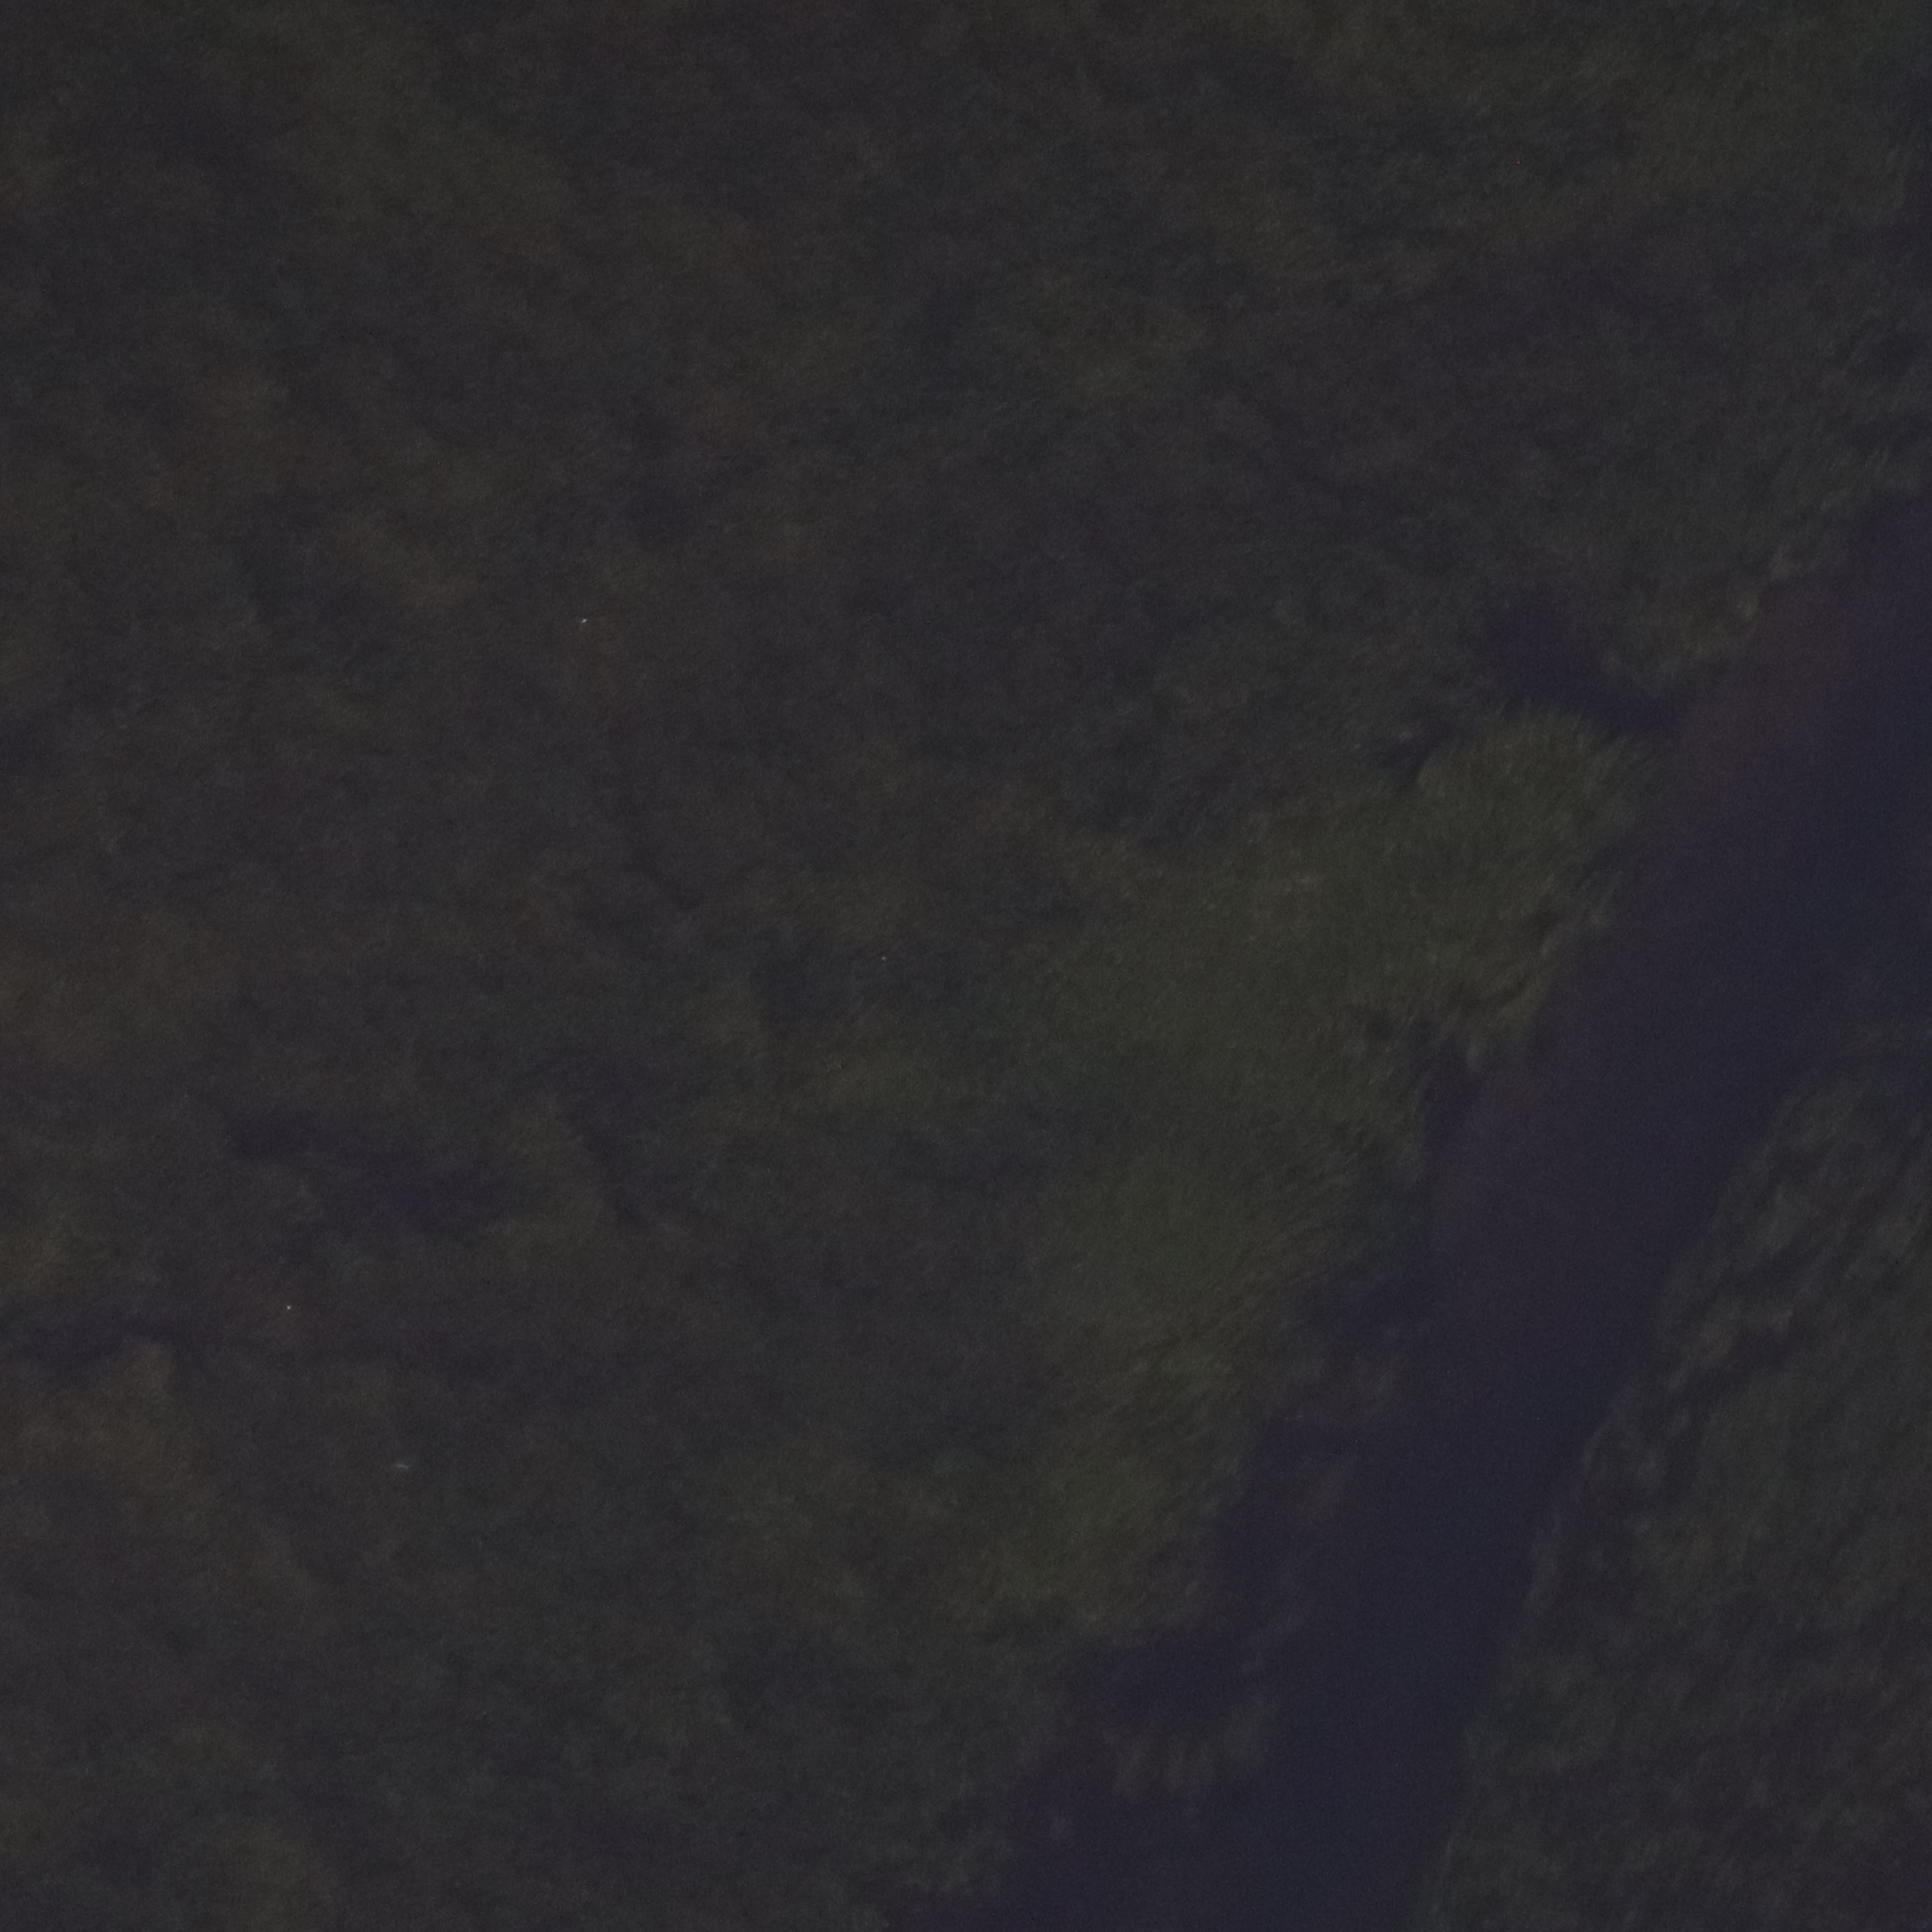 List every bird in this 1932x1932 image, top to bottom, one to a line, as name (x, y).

None